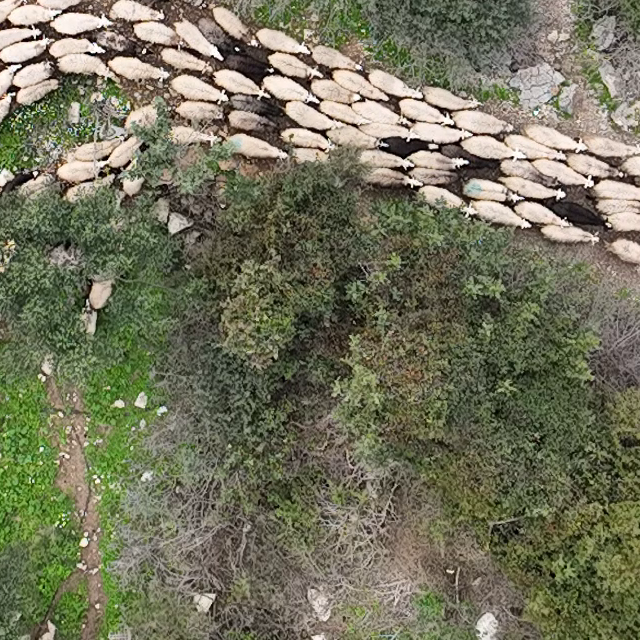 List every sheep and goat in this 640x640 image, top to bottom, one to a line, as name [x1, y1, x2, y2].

sheep [0, 0, 30, 26]
sheep [36, 0, 93, 11]
sheep [111, 0, 165, 22]
sheep [112, 0, 170, 4]
sheep [156, 0, 208, 9]
sheep [7, 5, 61, 24]
sheep [210, 8, 261, 48]
sheep [48, 13, 116, 36]
sheep [198, 17, 244, 53]
sheep [174, 19, 225, 61]
sheep [133, 22, 188, 46]
sheep [0, 26, 40, 52]
sheep [259, 28, 311, 57]
sheep [95, 31, 153, 54]
sheep [0, 37, 54, 63]
sheep [49, 38, 105, 57]
sheep [312, 45, 363, 71]
sheep [159, 48, 213, 73]
sheep [267, 51, 322, 78]
sheep [57, 54, 119, 79]
sheep [227, 54, 278, 74]
sheep [108, 56, 168, 79]
sheep [12, 62, 55, 88]
sheep [0, 64, 22, 106]
sheep [368, 68, 423, 99]
sheep [211, 69, 269, 98]
sheep [331, 69, 390, 102]
sheep [172, 74, 229, 104]
sheep [263, 76, 319, 104]
sheep [15, 79, 66, 108]
sheep [310, 79, 361, 104]
sheep [424, 85, 482, 110]
sheep [0, 93, 13, 136]
sheep [229, 93, 284, 116]
sheep [399, 98, 454, 126]
sheep [352, 99, 412, 127]
sheep [319, 100, 371, 124]
sheep [175, 101, 224, 120]
sheep [285, 101, 347, 127]
sheep [124, 103, 162, 134]
sheep [452, 110, 513, 133]
sheep [228, 111, 280, 132]
sheep [409, 121, 473, 143]
sheep [326, 124, 388, 149]
sheep [359, 124, 419, 141]
sheep [522, 124, 587, 154]
sheep [164, 125, 218, 146]
sheep [280, 128, 336, 152]
sheep [224, 133, 288, 157]
sheep [459, 133, 526, 159]
sheep [72, 134, 126, 160]
sheep [501, 135, 567, 162]
sheep [108, 136, 145, 168]
sheep [380, 136, 440, 152]
sheep [585, 136, 639, 157]
sheep [440, 143, 500, 168]
sheep [292, 149, 329, 165]
sheep [350, 149, 414, 168]
sheep [408, 149, 468, 169]
sheep [567, 154, 627, 179]
sheep [621, 156, 639, 177]
sheep [121, 157, 147, 197]
sheep [502, 159, 561, 188]
sheep [533, 159, 595, 188]
sheep [56, 160, 111, 182]
sheep [451, 164, 509, 181]
sheep [408, 168, 464, 185]
sheep [362, 169, 423, 188]
sheep [1, 171, 39, 196]
sheep [64, 172, 114, 203]
sheep [18, 176, 56, 198]
sheep [499, 177, 565, 197]
sheep [463, 178, 524, 203]
sheep [27, 180, 72, 204]
sheep [592, 180, 639, 201]
sheep [418, 185, 477, 216]
sheep [546, 197, 611, 231]
sheep [514, 199, 570, 226]
sheep [594, 199, 639, 214]
sheep [468, 200, 530, 228]
sheep [602, 212, 639, 230]
sheep [540, 227, 600, 243]
sheep [605, 237, 639, 271]
sheep [89, 274, 114, 310]
sheep [78, 298, 99, 339]
sheep [44, 619, 57, 637]